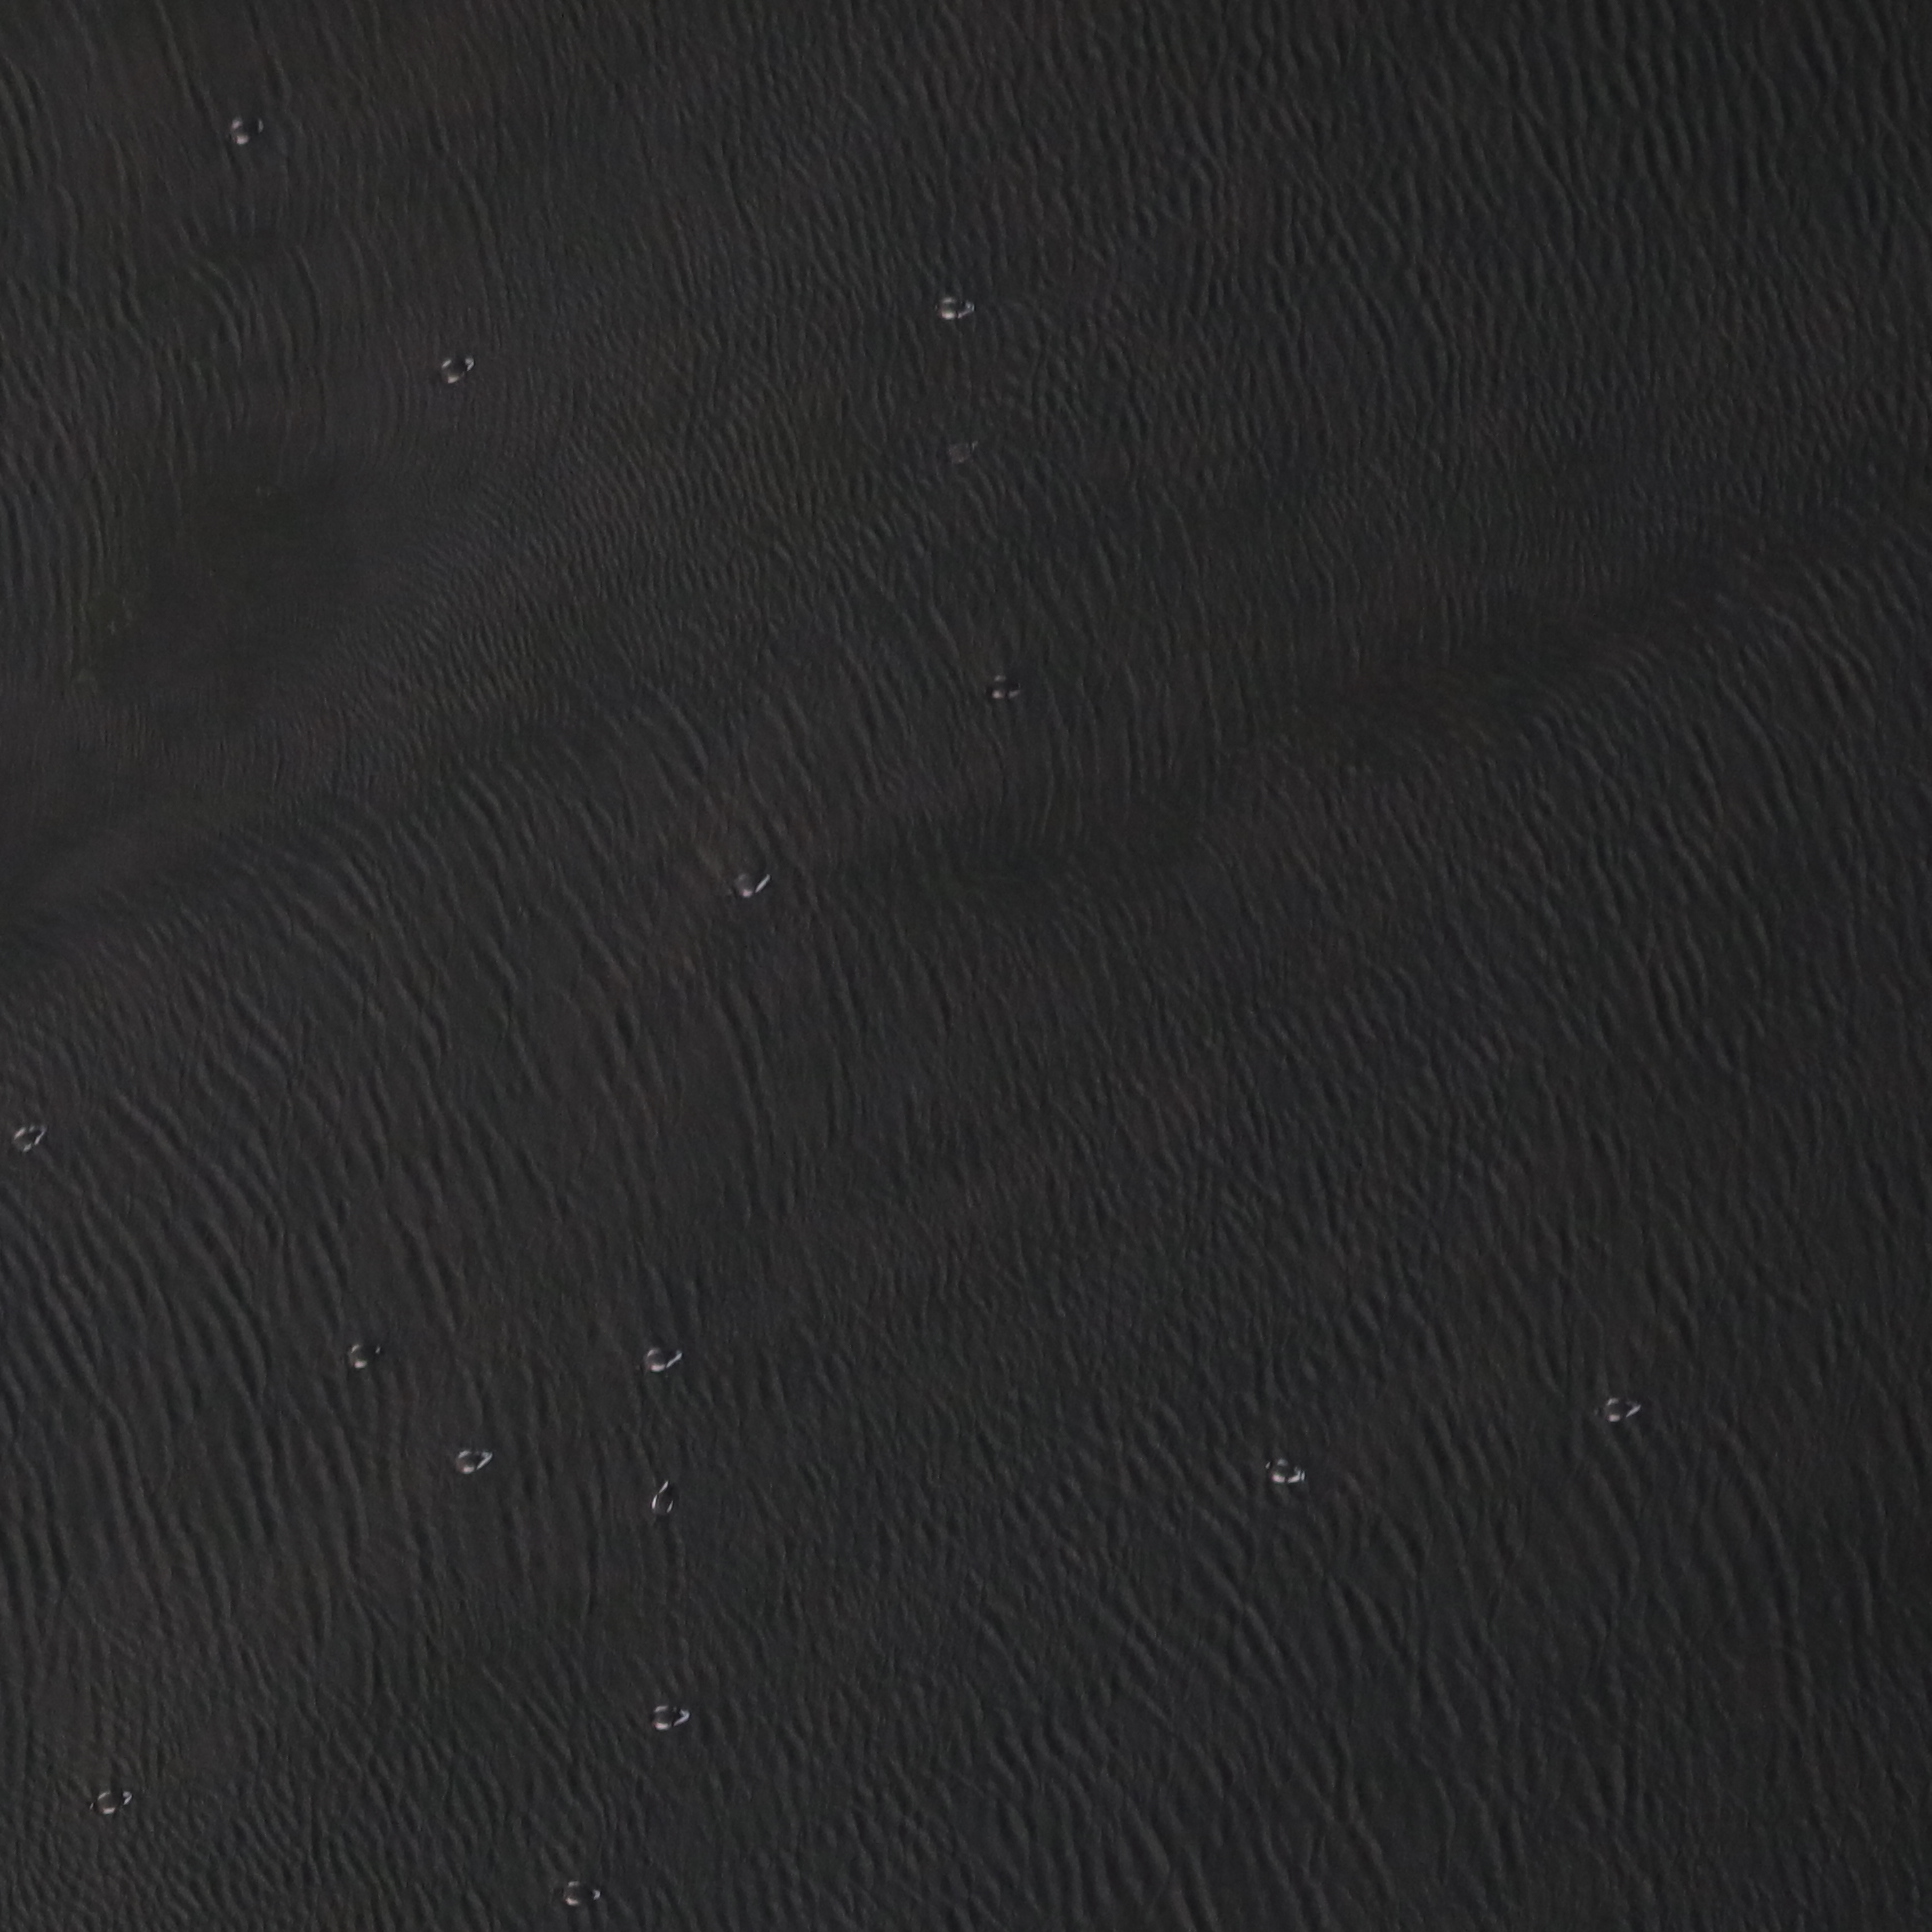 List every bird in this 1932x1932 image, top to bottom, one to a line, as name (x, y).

brant (245, 132)
brant (952, 308)
brant (455, 371)
brant (960, 449)
brant (1003, 689)
brant (747, 887)
brant (25, 1139)
brant (358, 1354)
brant (659, 1359)
brant (1619, 1410)
brant (470, 1461)
brant (1282, 1472)
brant (661, 1499)
brant (665, 1715)
brant (108, 1802)
brant (577, 1896)